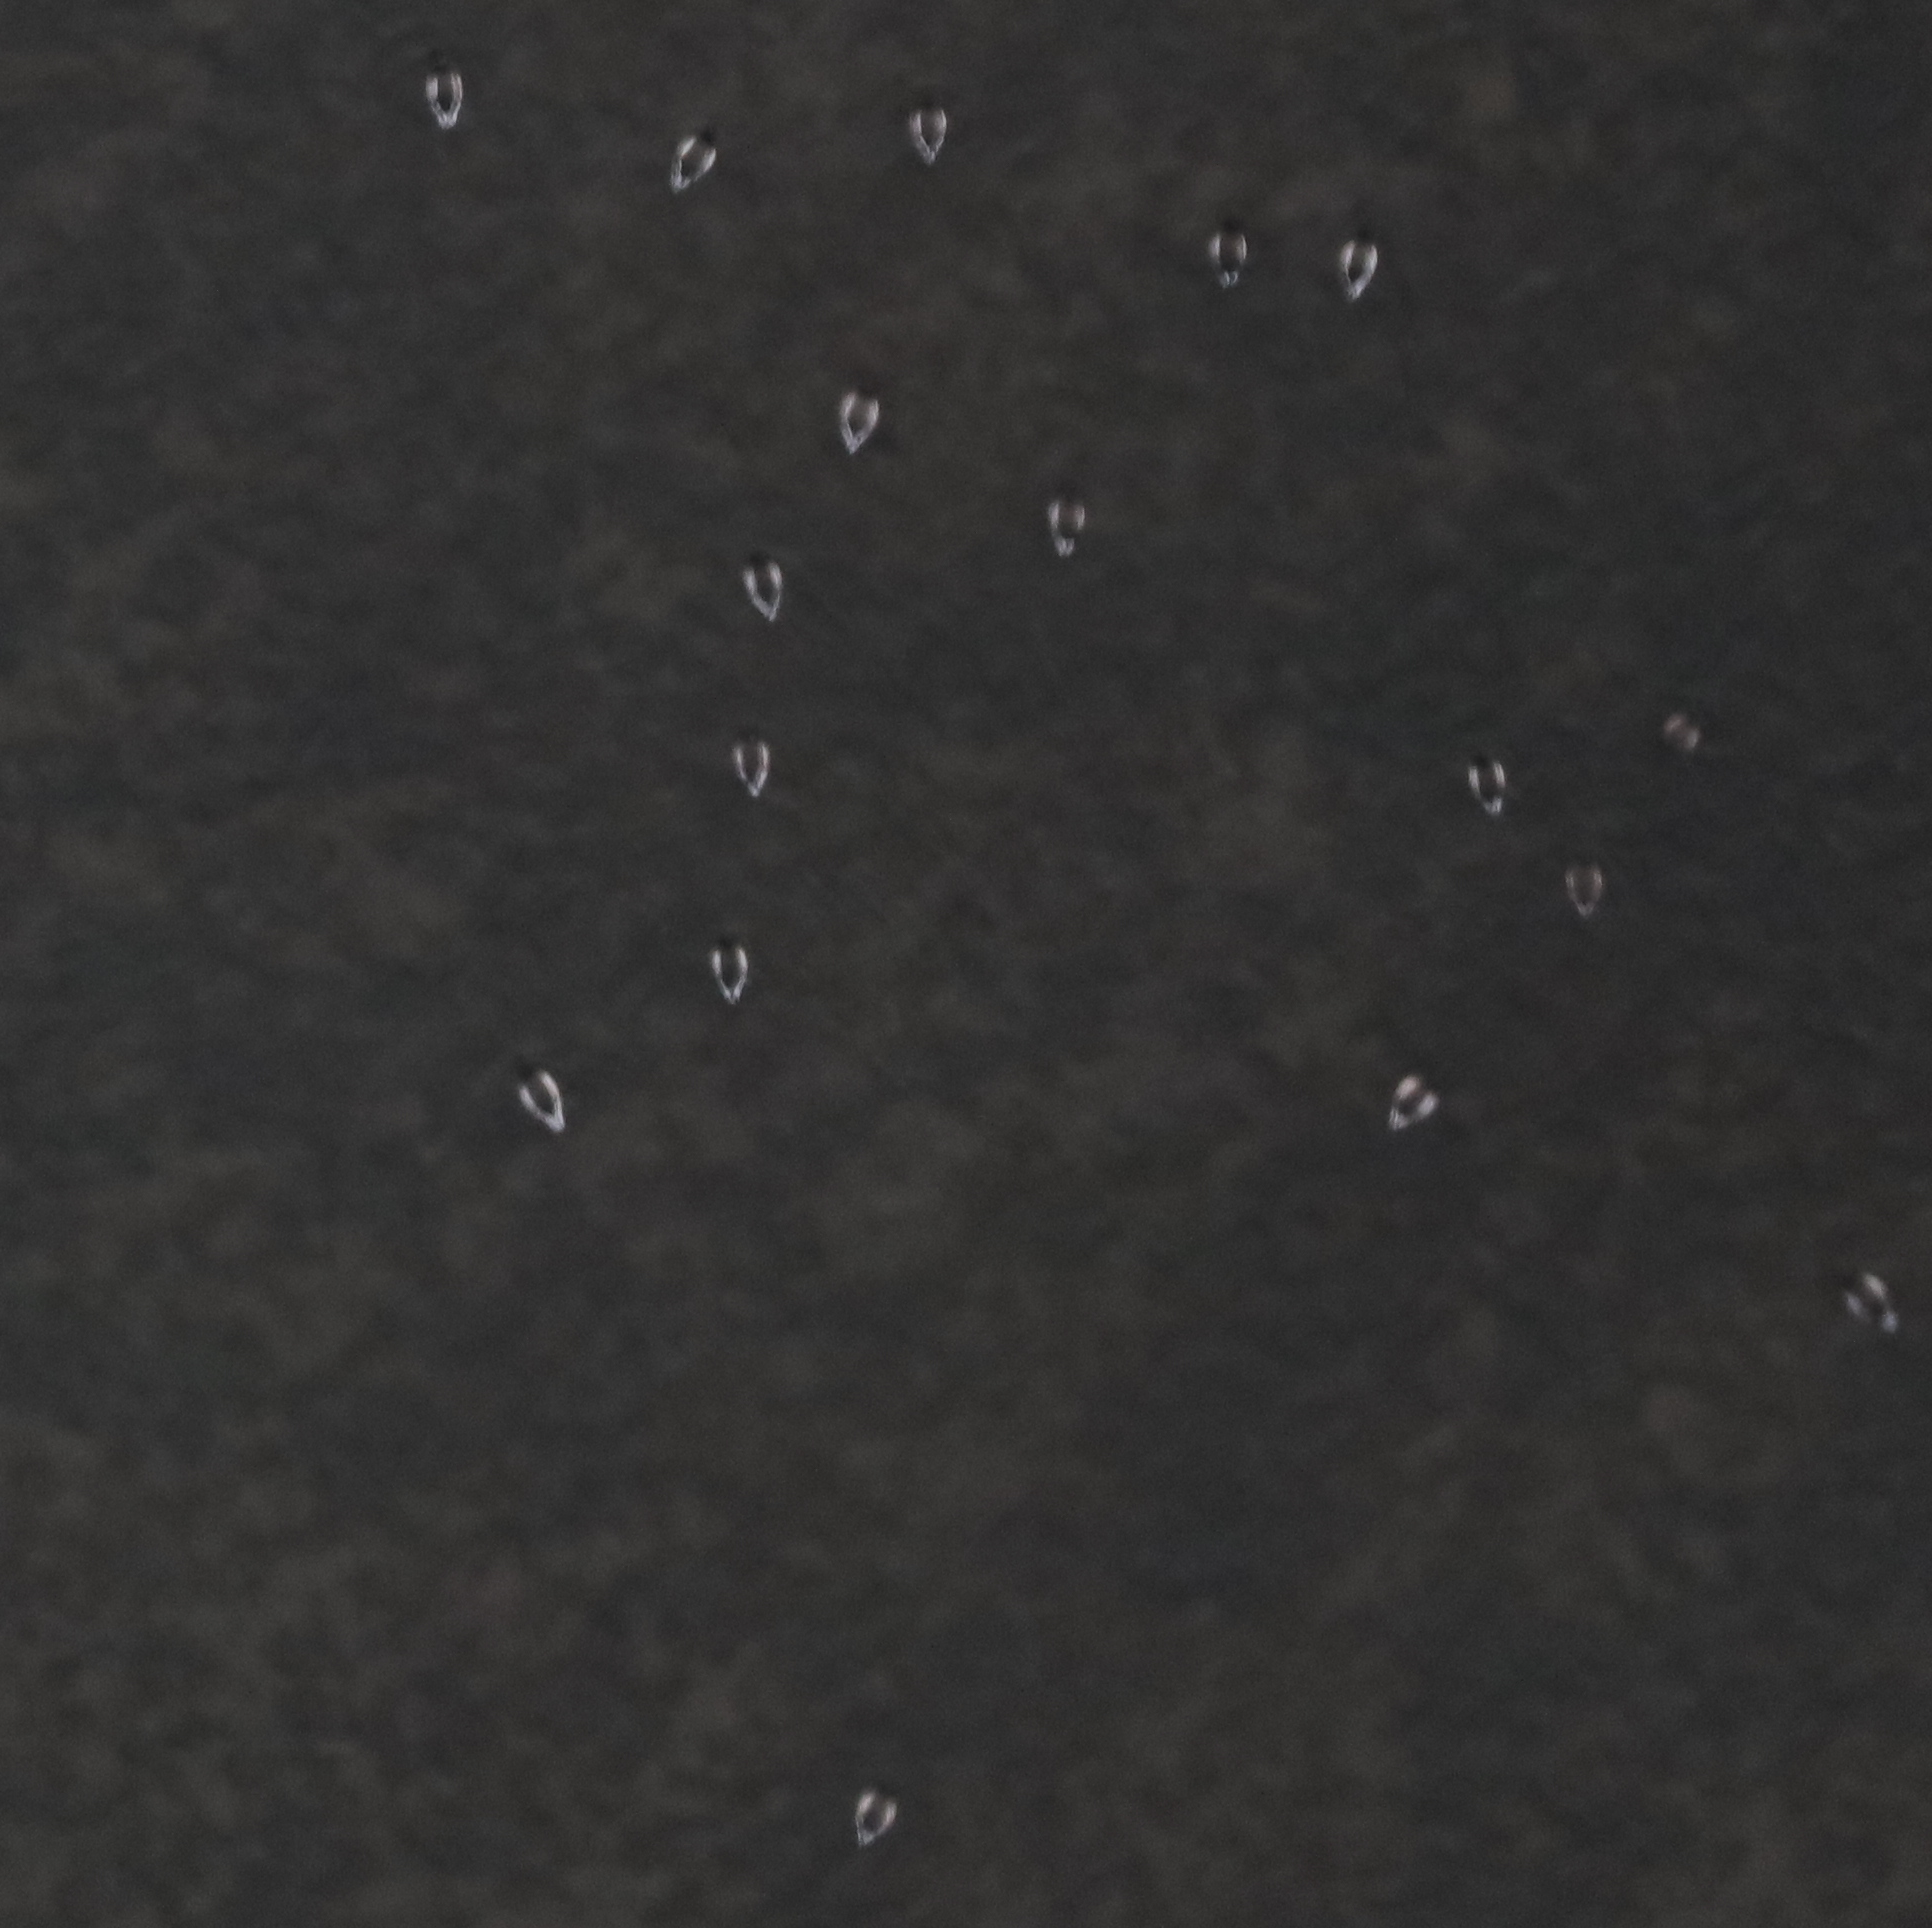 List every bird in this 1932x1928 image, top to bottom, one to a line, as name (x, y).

brant (447, 93)
brant (929, 128)
brant (695, 158)
brant (1229, 255)
brant (1359, 265)
brant (858, 415)
brant (1068, 521)
brant (764, 583)
brant (1680, 731)
brant (753, 762)
brant (1489, 782)
brant (1586, 885)
brant (731, 967)
brant (542, 1095)
brant (1412, 1101)
brant (1869, 1300)
brant (876, 1817)